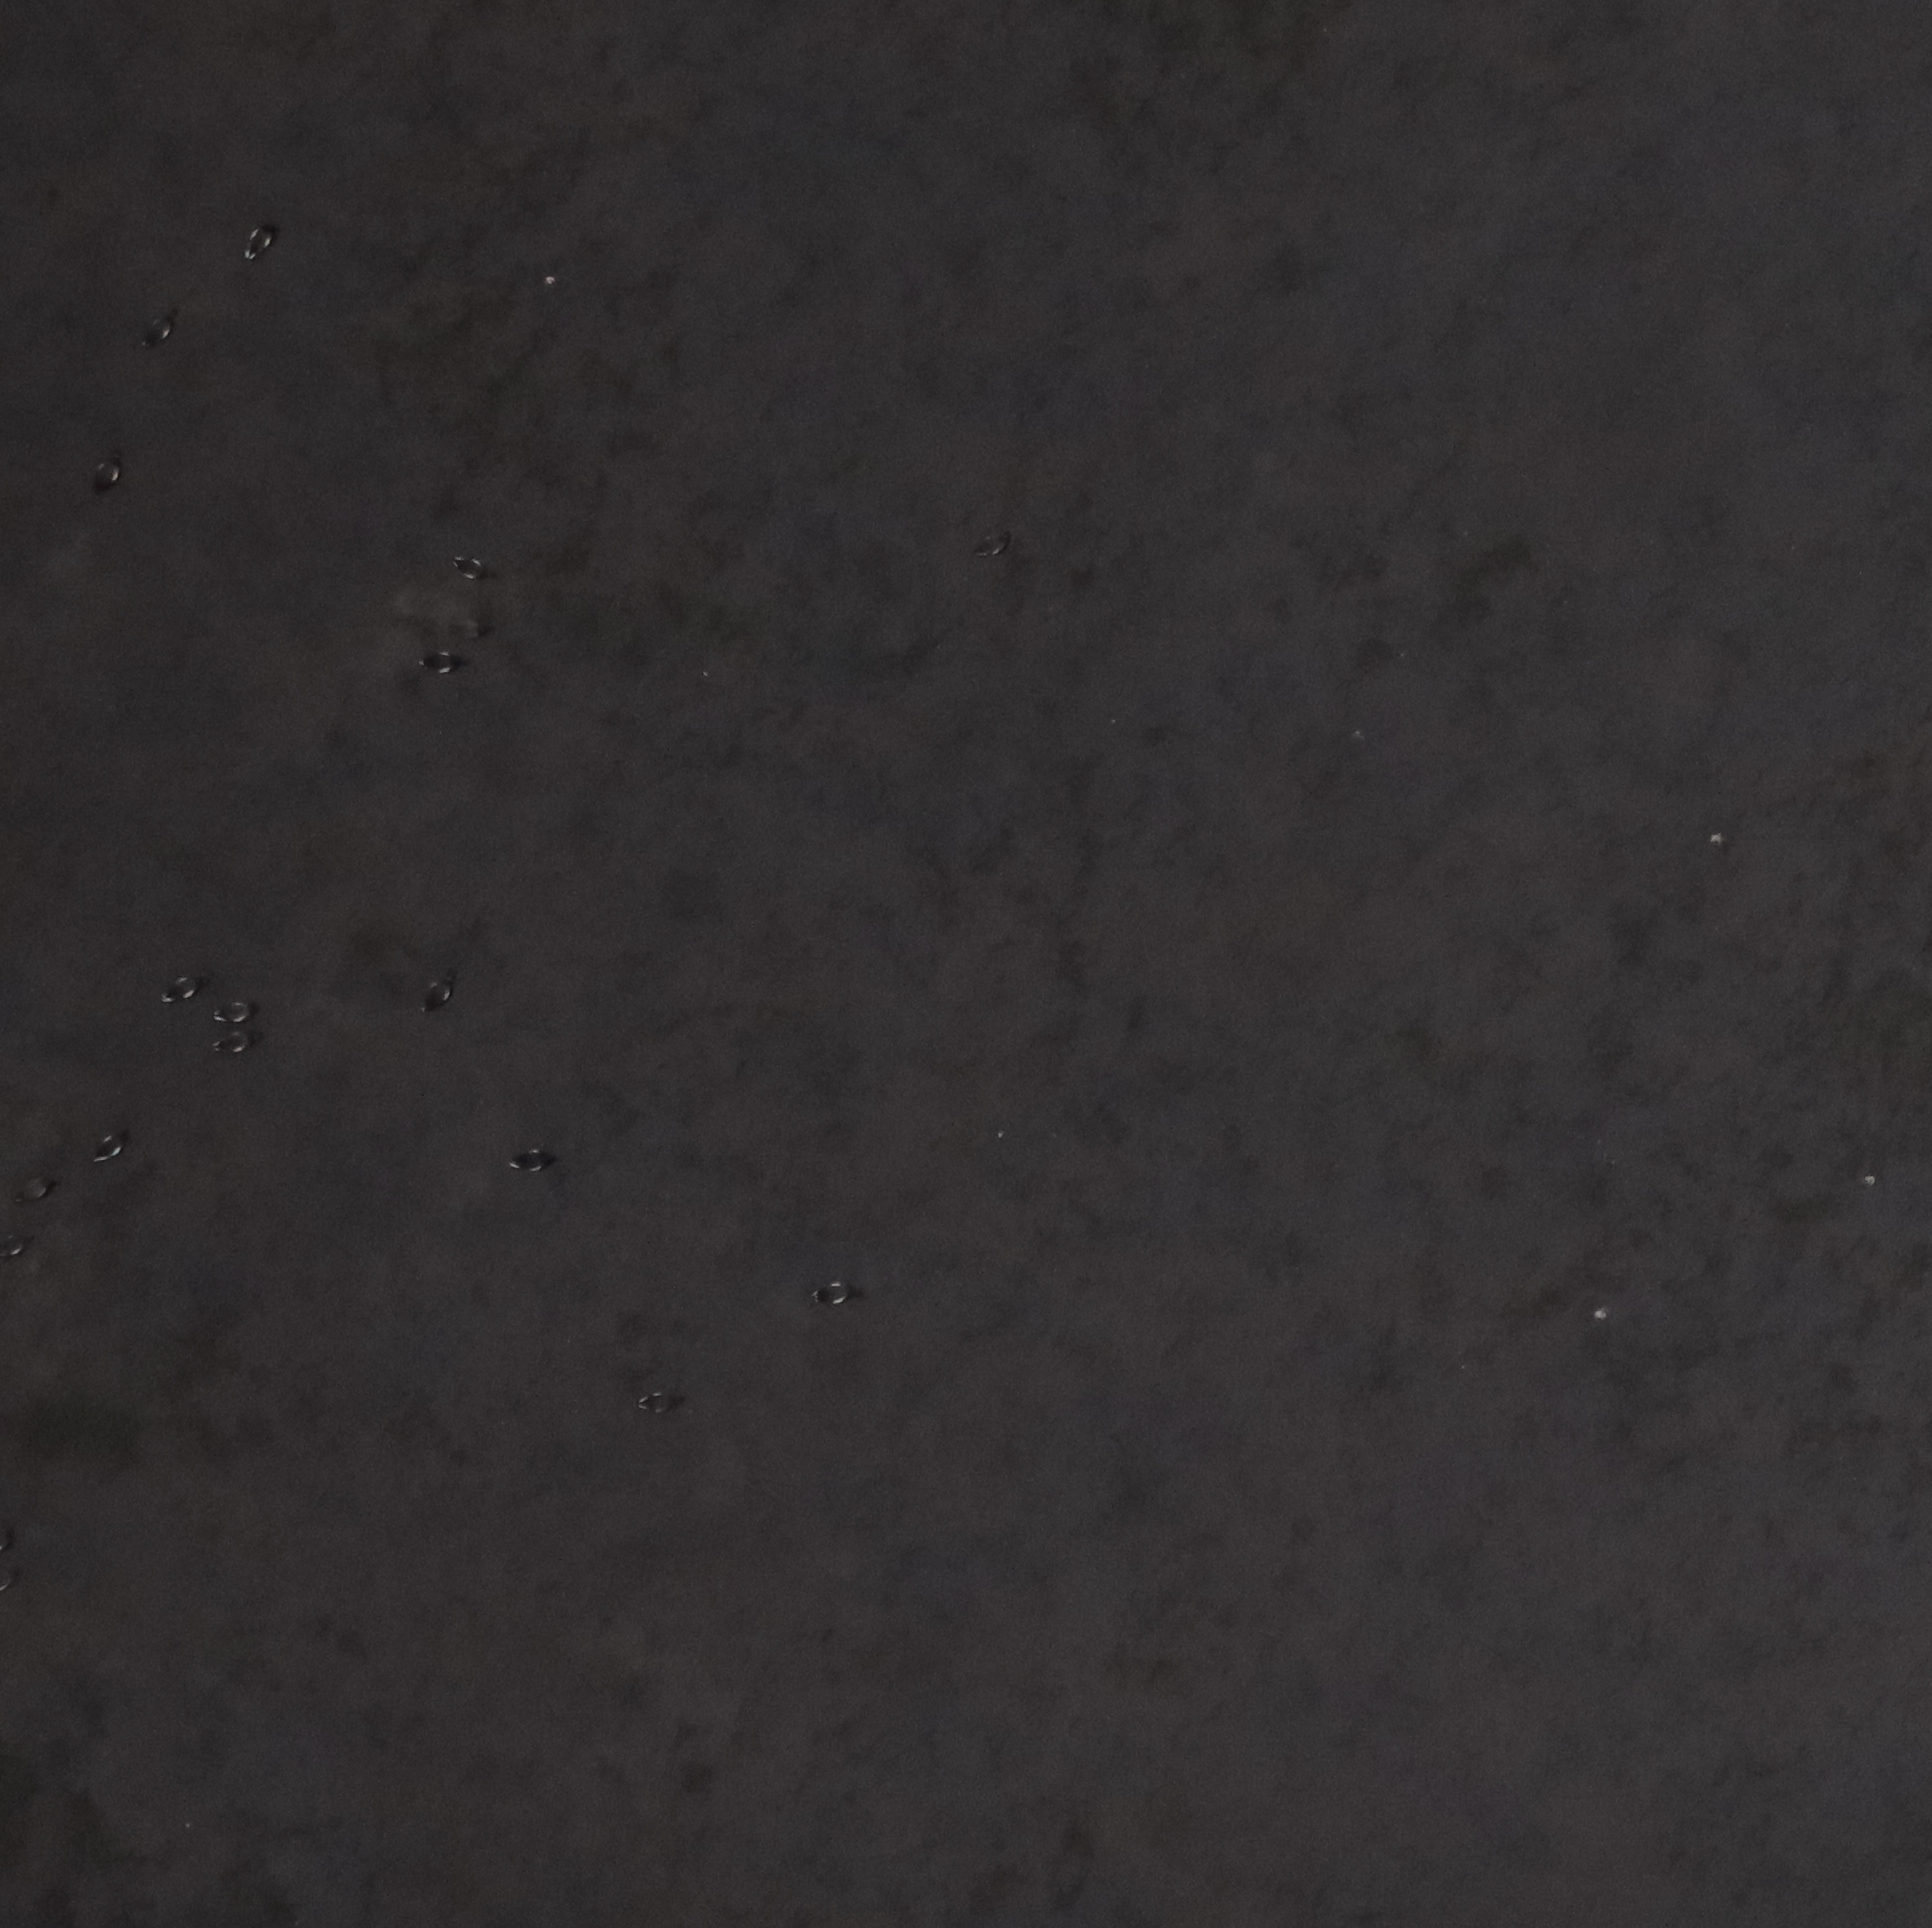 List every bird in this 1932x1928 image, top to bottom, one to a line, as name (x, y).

brant (258, 241)
brant (161, 331)
brant (104, 474)
brant (997, 543)
brant (469, 569)
brant (467, 626)
brant (443, 664)
brant (183, 991)
brant (434, 991)
brant (236, 1011)
brant (235, 1044)
brant (109, 1148)
brant (535, 1160)
brant (33, 1189)
brant (11, 1246)
brant (836, 1293)
brant (655, 1403)